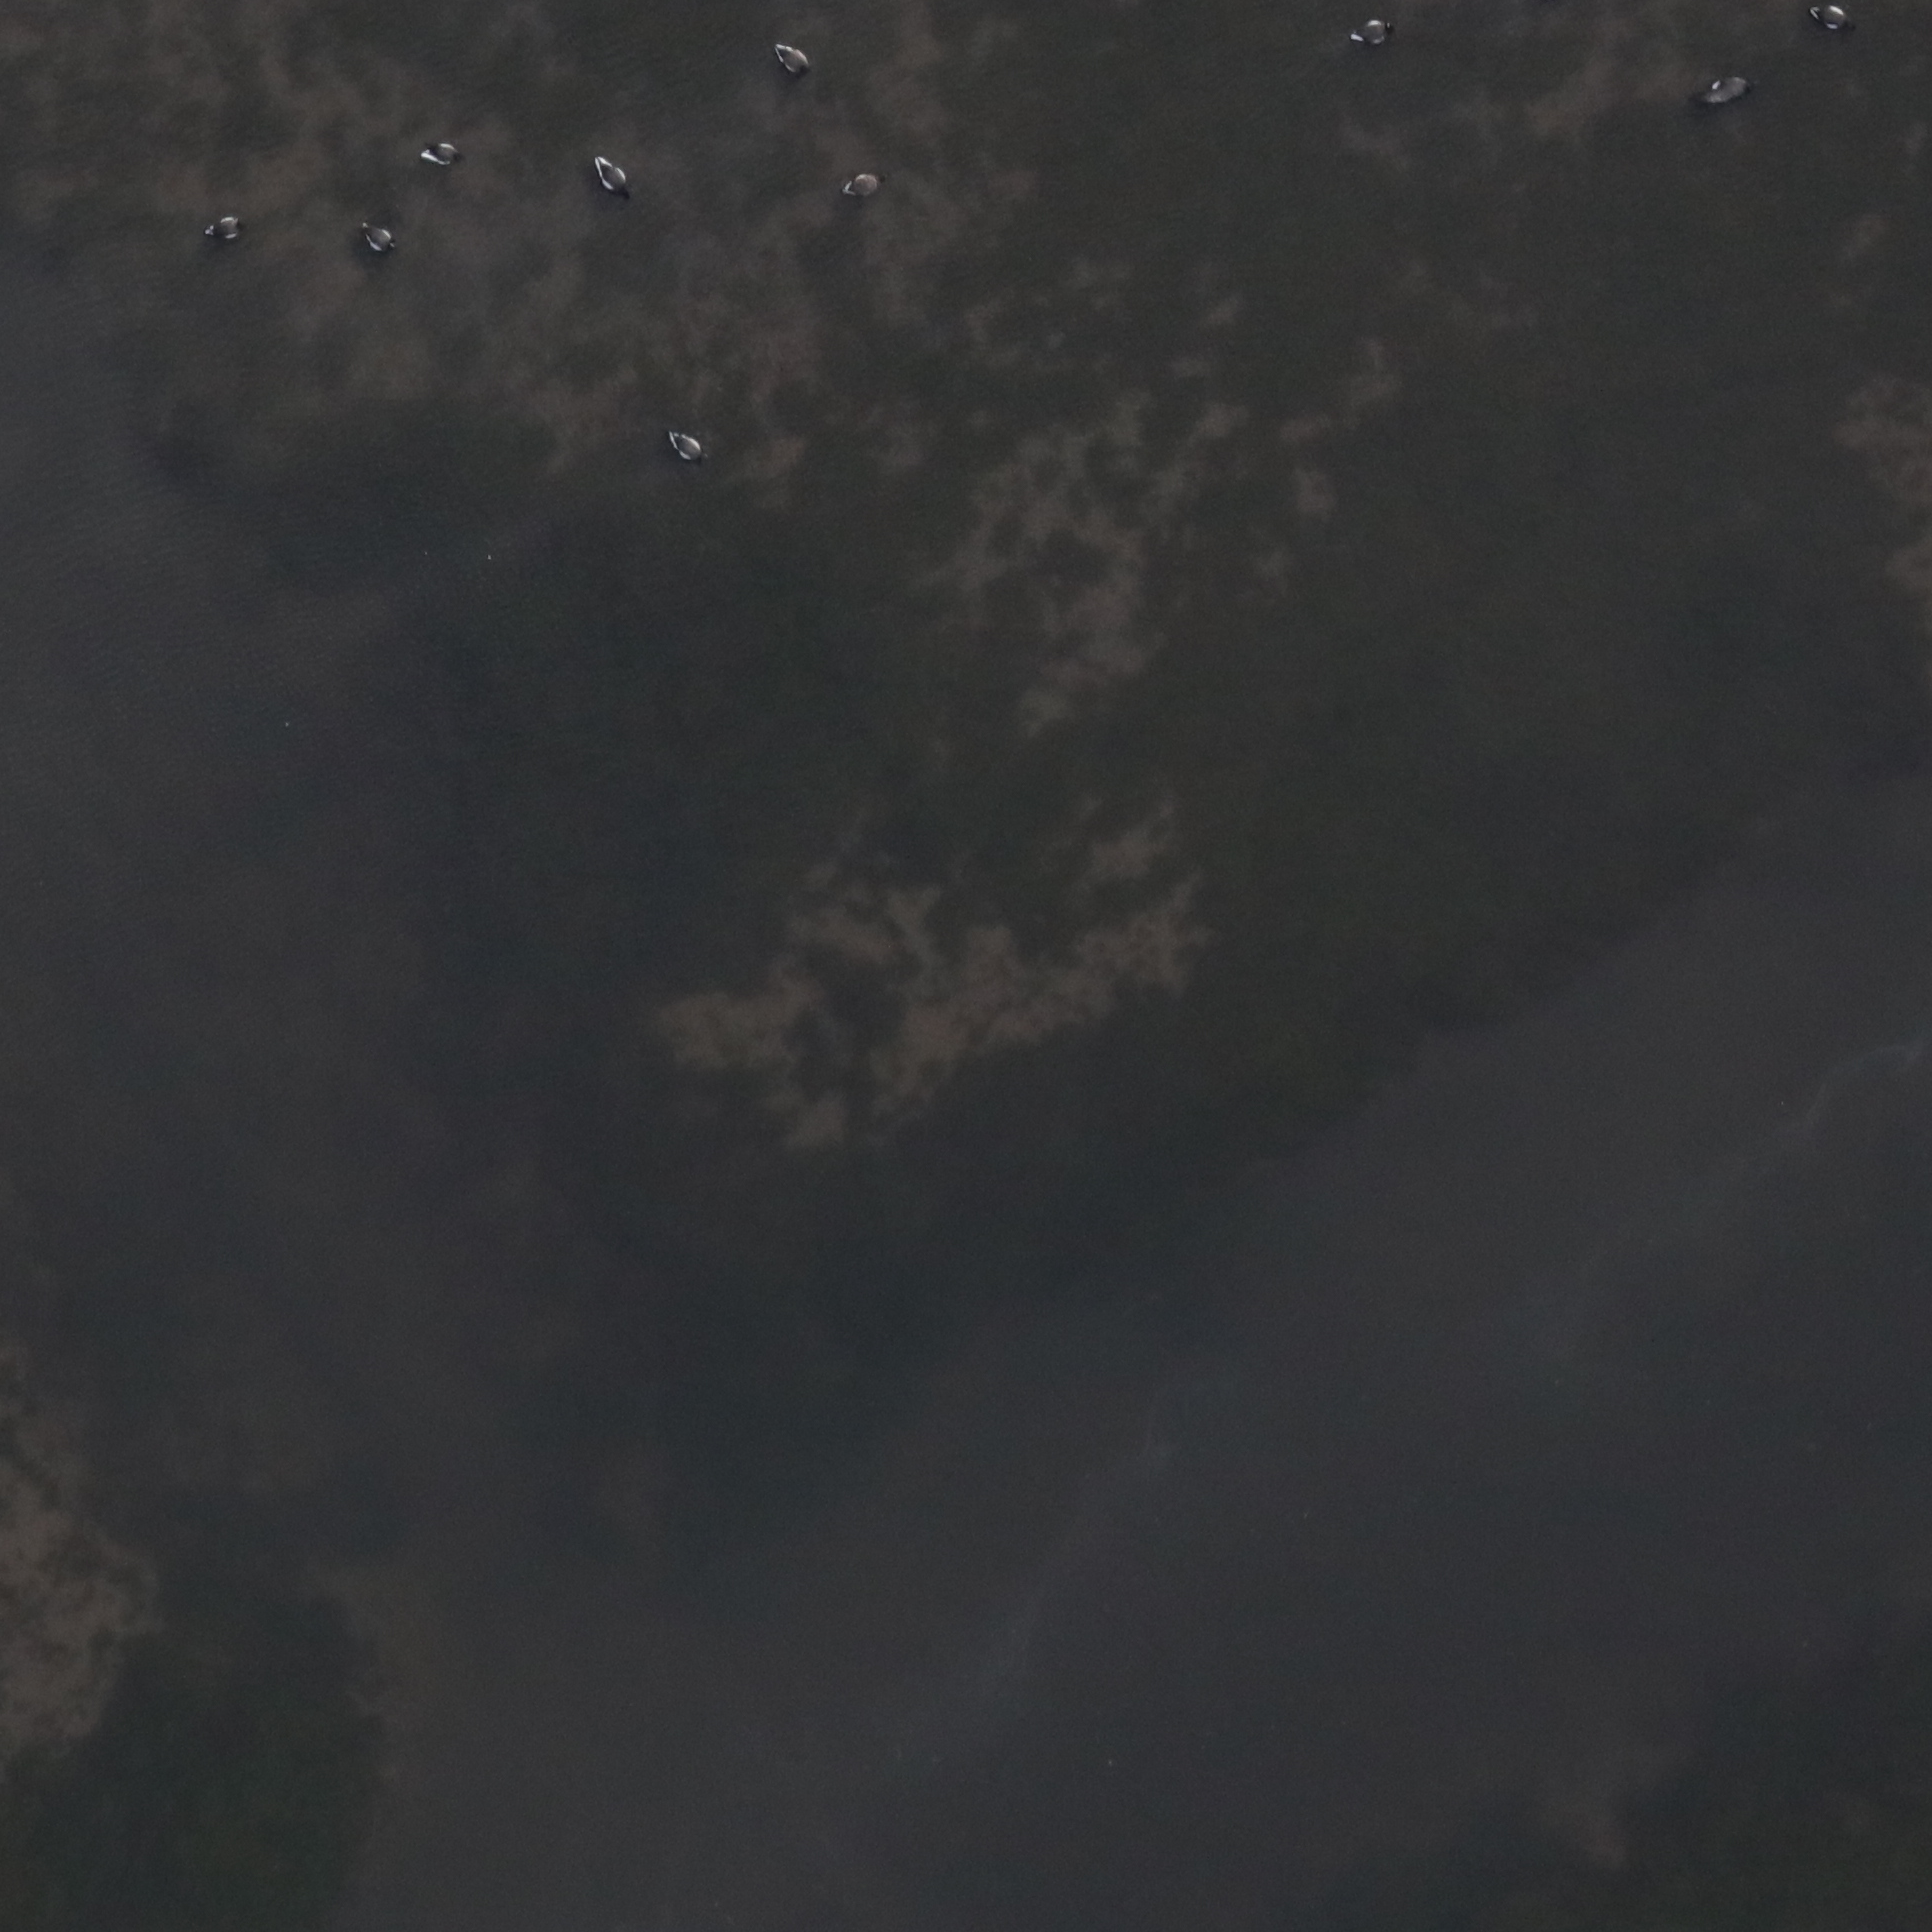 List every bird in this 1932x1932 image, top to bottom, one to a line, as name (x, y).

brant (1831, 17)
brant (1373, 32)
brant (794, 59)
brant (1725, 90)
brant (444, 155)
brant (613, 177)
brant (864, 185)
brant (226, 229)
brant (378, 237)
brant (688, 447)